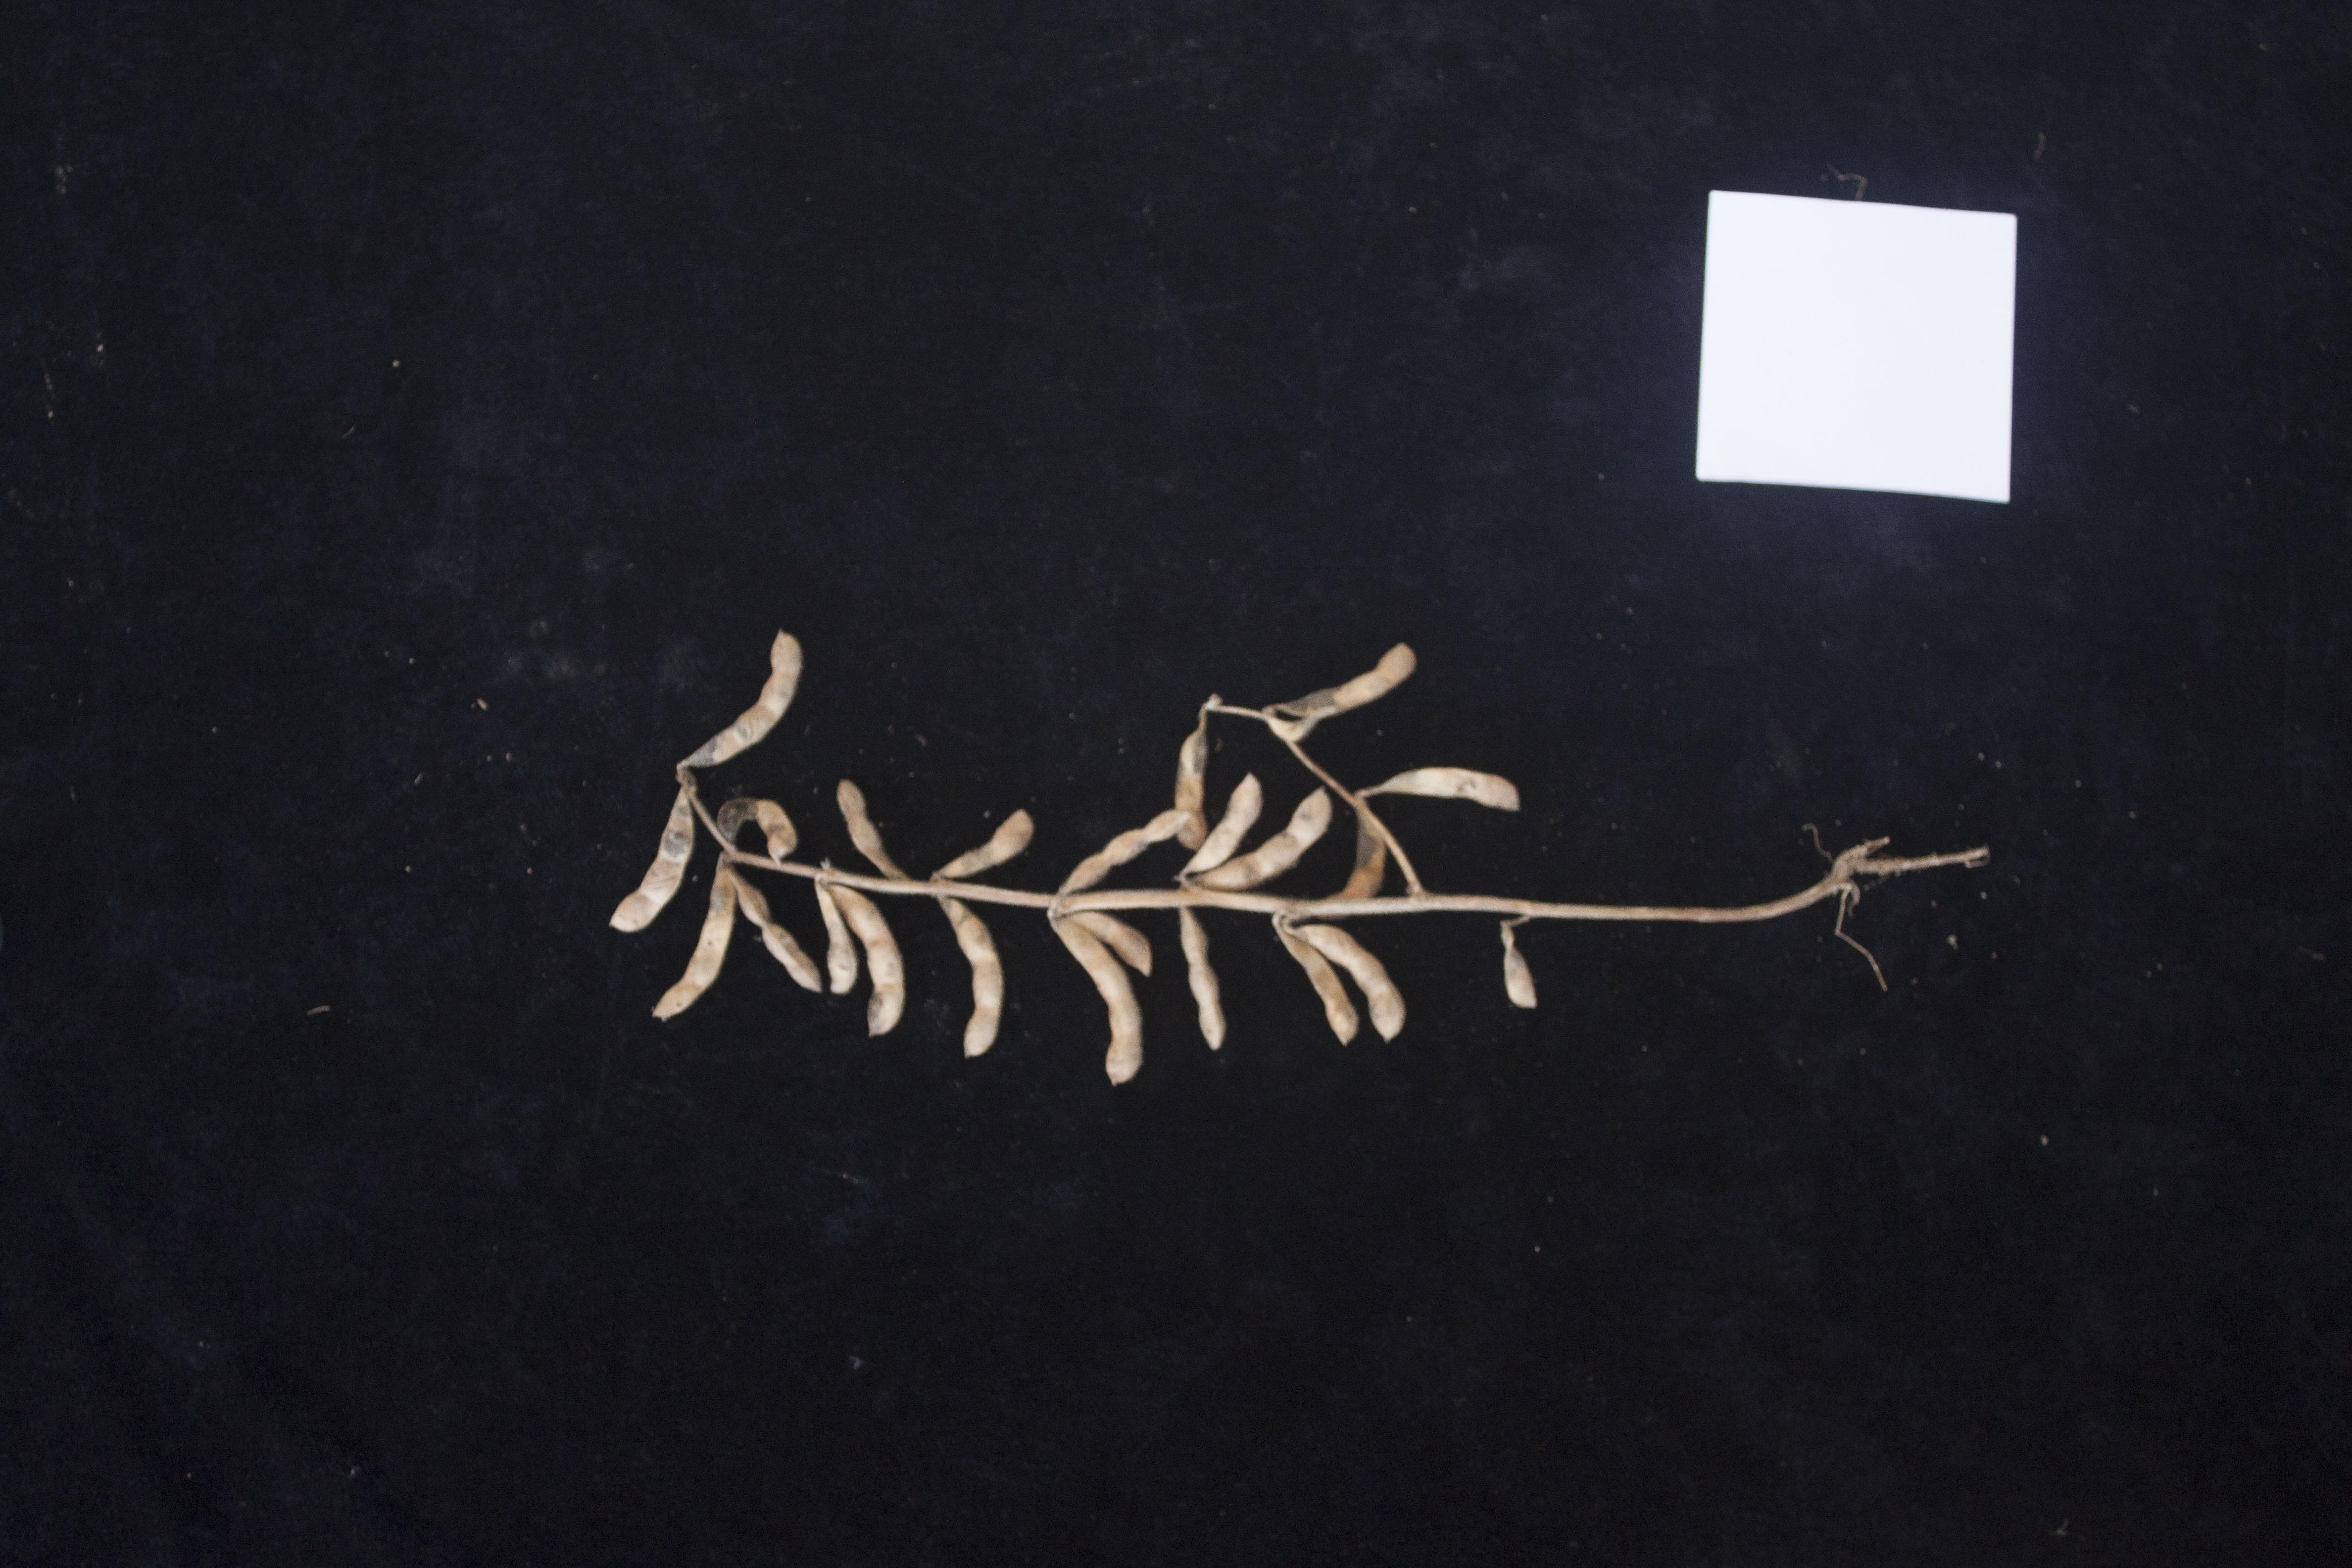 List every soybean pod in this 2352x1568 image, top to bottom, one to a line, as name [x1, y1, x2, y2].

soybean pod [677, 632, 802, 768]
soybean pod [1273, 645, 1418, 719]
soybean pod [1174, 715, 1209, 852]
soybean pod [1358, 769, 1518, 814]
soybean pod [1176, 777, 1261, 878]
soybean pod [837, 782, 906, 883]
soybean pod [1182, 790, 1330, 891]
soybean pod [609, 791, 694, 933]
soybean pod [720, 800, 794, 863]
soybean pod [933, 811, 1034, 880]
soybean pod [1050, 812, 1191, 911]
soybean pod [1323, 814, 1387, 899]
soybean pod [652, 856, 734, 1018]
soybean pod [732, 868, 820, 993]
soybean pod [816, 881, 858, 994]
soybean pod [828, 889, 905, 1036]
soybean pod [939, 898, 1004, 1059]
soybean pod [1179, 908, 1226, 1051]
soybean pod [1064, 913, 1152, 978]
soybean pod [1052, 915, 1140, 1084]
soybean pod [1284, 918, 1404, 1043]
soybean pod [1276, 919, 1357, 1045]
soybean pod [1500, 923, 1537, 1010]